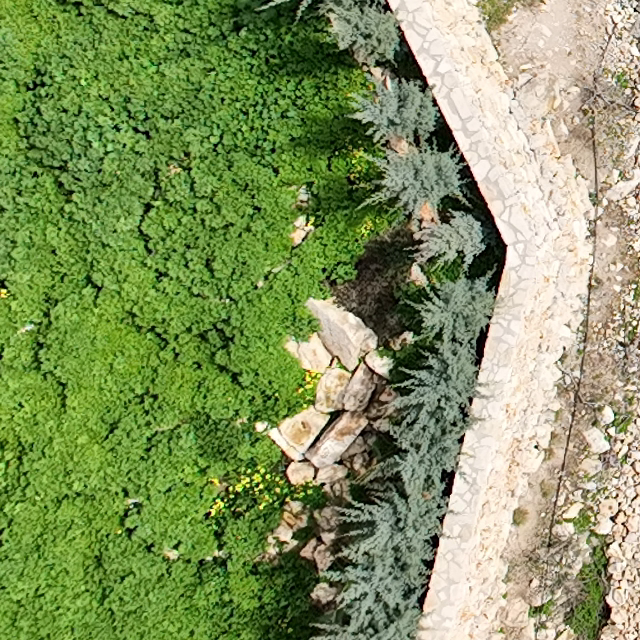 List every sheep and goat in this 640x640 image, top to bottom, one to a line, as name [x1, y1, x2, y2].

None